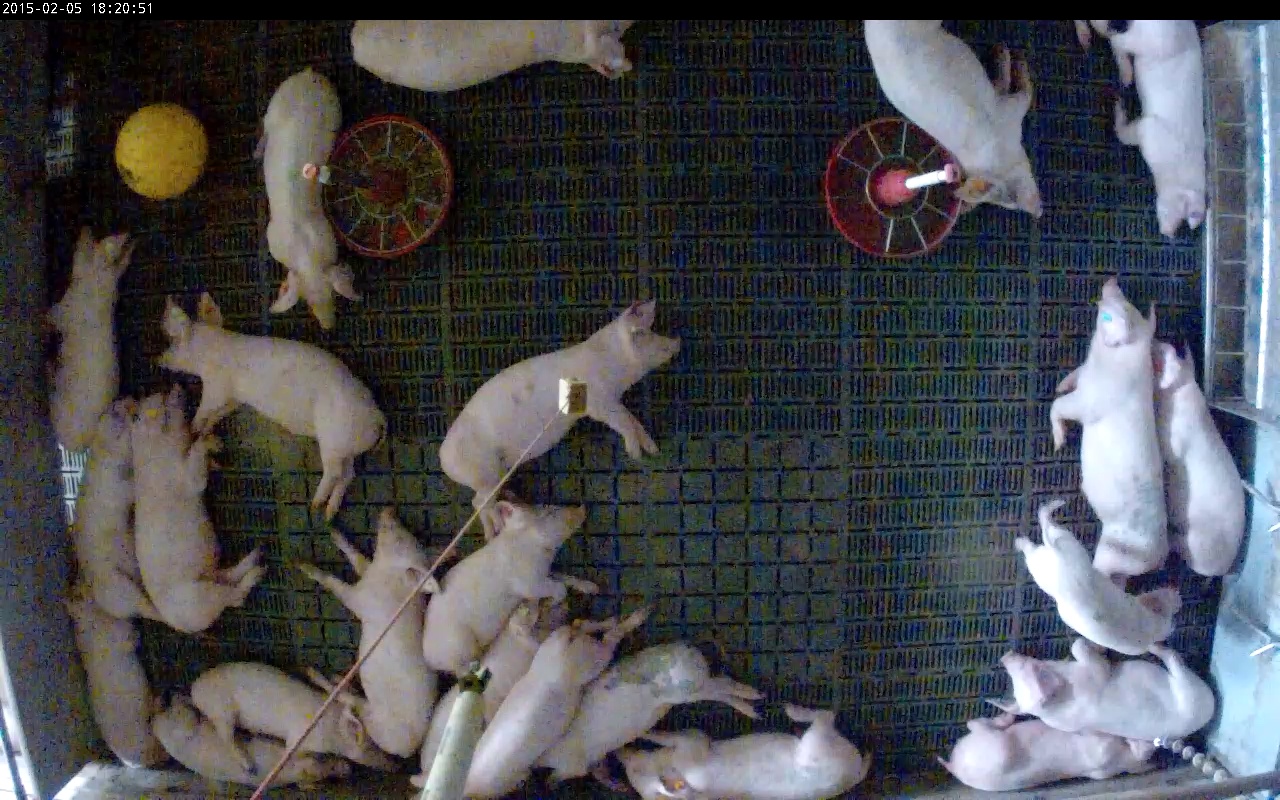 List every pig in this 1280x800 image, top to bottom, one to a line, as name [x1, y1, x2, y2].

pig [350, 19, 638, 94]
pig [1112, 19, 1207, 239]
pig [863, 20, 1044, 221]
pig [253, 68, 361, 334]
pig [44, 227, 139, 455]
pig [1049, 277, 1169, 593]
pig [156, 290, 384, 521]
pig [440, 298, 684, 540]
pig [1153, 337, 1245, 585]
pig [124, 382, 267, 634]
pig [72, 396, 165, 622]
pig [423, 490, 599, 678]
pig [1014, 499, 1180, 656]
pig [297, 505, 458, 759]
pig [61, 568, 169, 767]
pig [411, 600, 572, 786]
pig [464, 603, 652, 795]
pig [986, 637, 1217, 743]
pig [530, 641, 769, 796]
pig [190, 661, 400, 775]
pig [150, 694, 352, 789]
pig [615, 702, 871, 799]
pig [936, 714, 1157, 791]